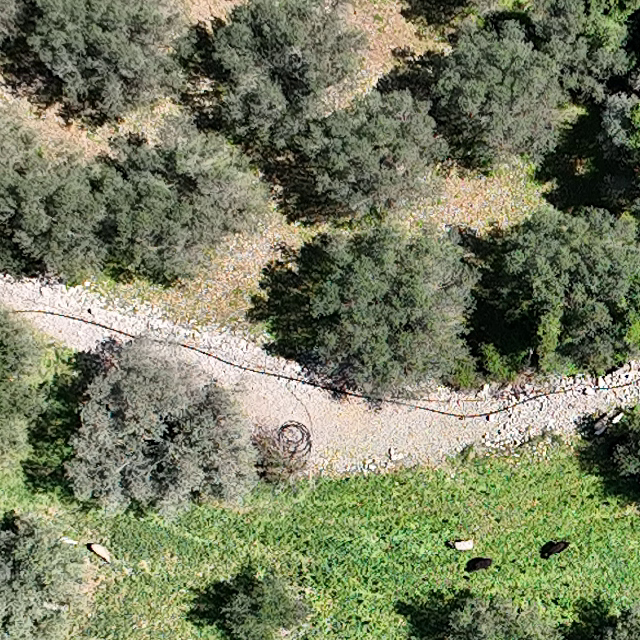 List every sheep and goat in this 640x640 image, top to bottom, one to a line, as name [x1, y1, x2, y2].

sheep [612, 412, 625, 424]
sheep [594, 413, 610, 430]
sheep [593, 424, 607, 435]
sheep [58, 536, 78, 547]
sheep [445, 539, 473, 550]
sheep [543, 543, 570, 559]
sheep [90, 544, 113, 564]
sheep [464, 558, 492, 571]